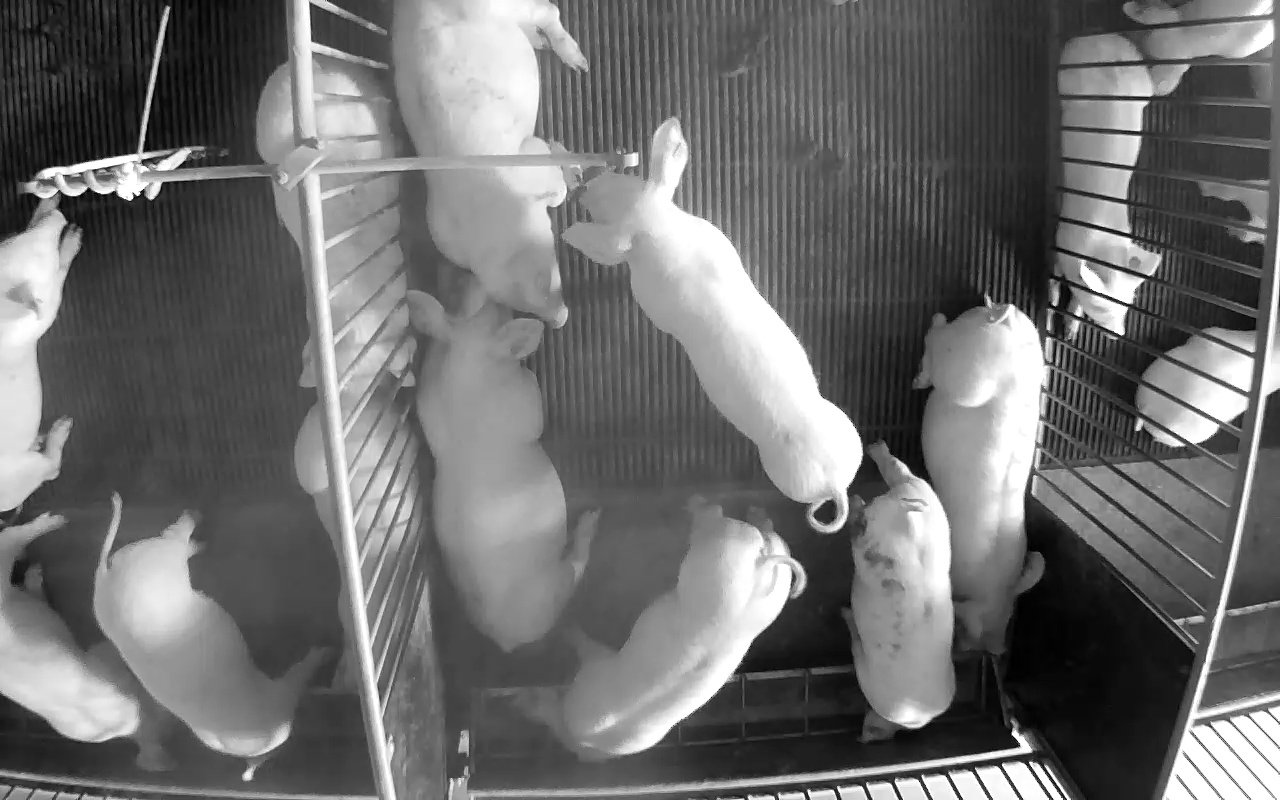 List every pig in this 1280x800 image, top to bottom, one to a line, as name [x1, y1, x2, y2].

pig [391, 0, 590, 330]
pig [1119, 2, 1278, 98]
pig [1048, 33, 1162, 345]
pig [253, 54, 415, 399]
pig [561, 117, 863, 535]
pig [1198, 175, 1271, 244]
pig [0, 191, 85, 525]
pig [404, 290, 603, 656]
pig [908, 293, 1048, 657]
pig [1132, 328, 1279, 448]
pig [294, 385, 423, 697]
pig [840, 441, 958, 744]
pig [90, 492, 333, 785]
pig [510, 496, 810, 764]
pig [0, 513, 188, 773]